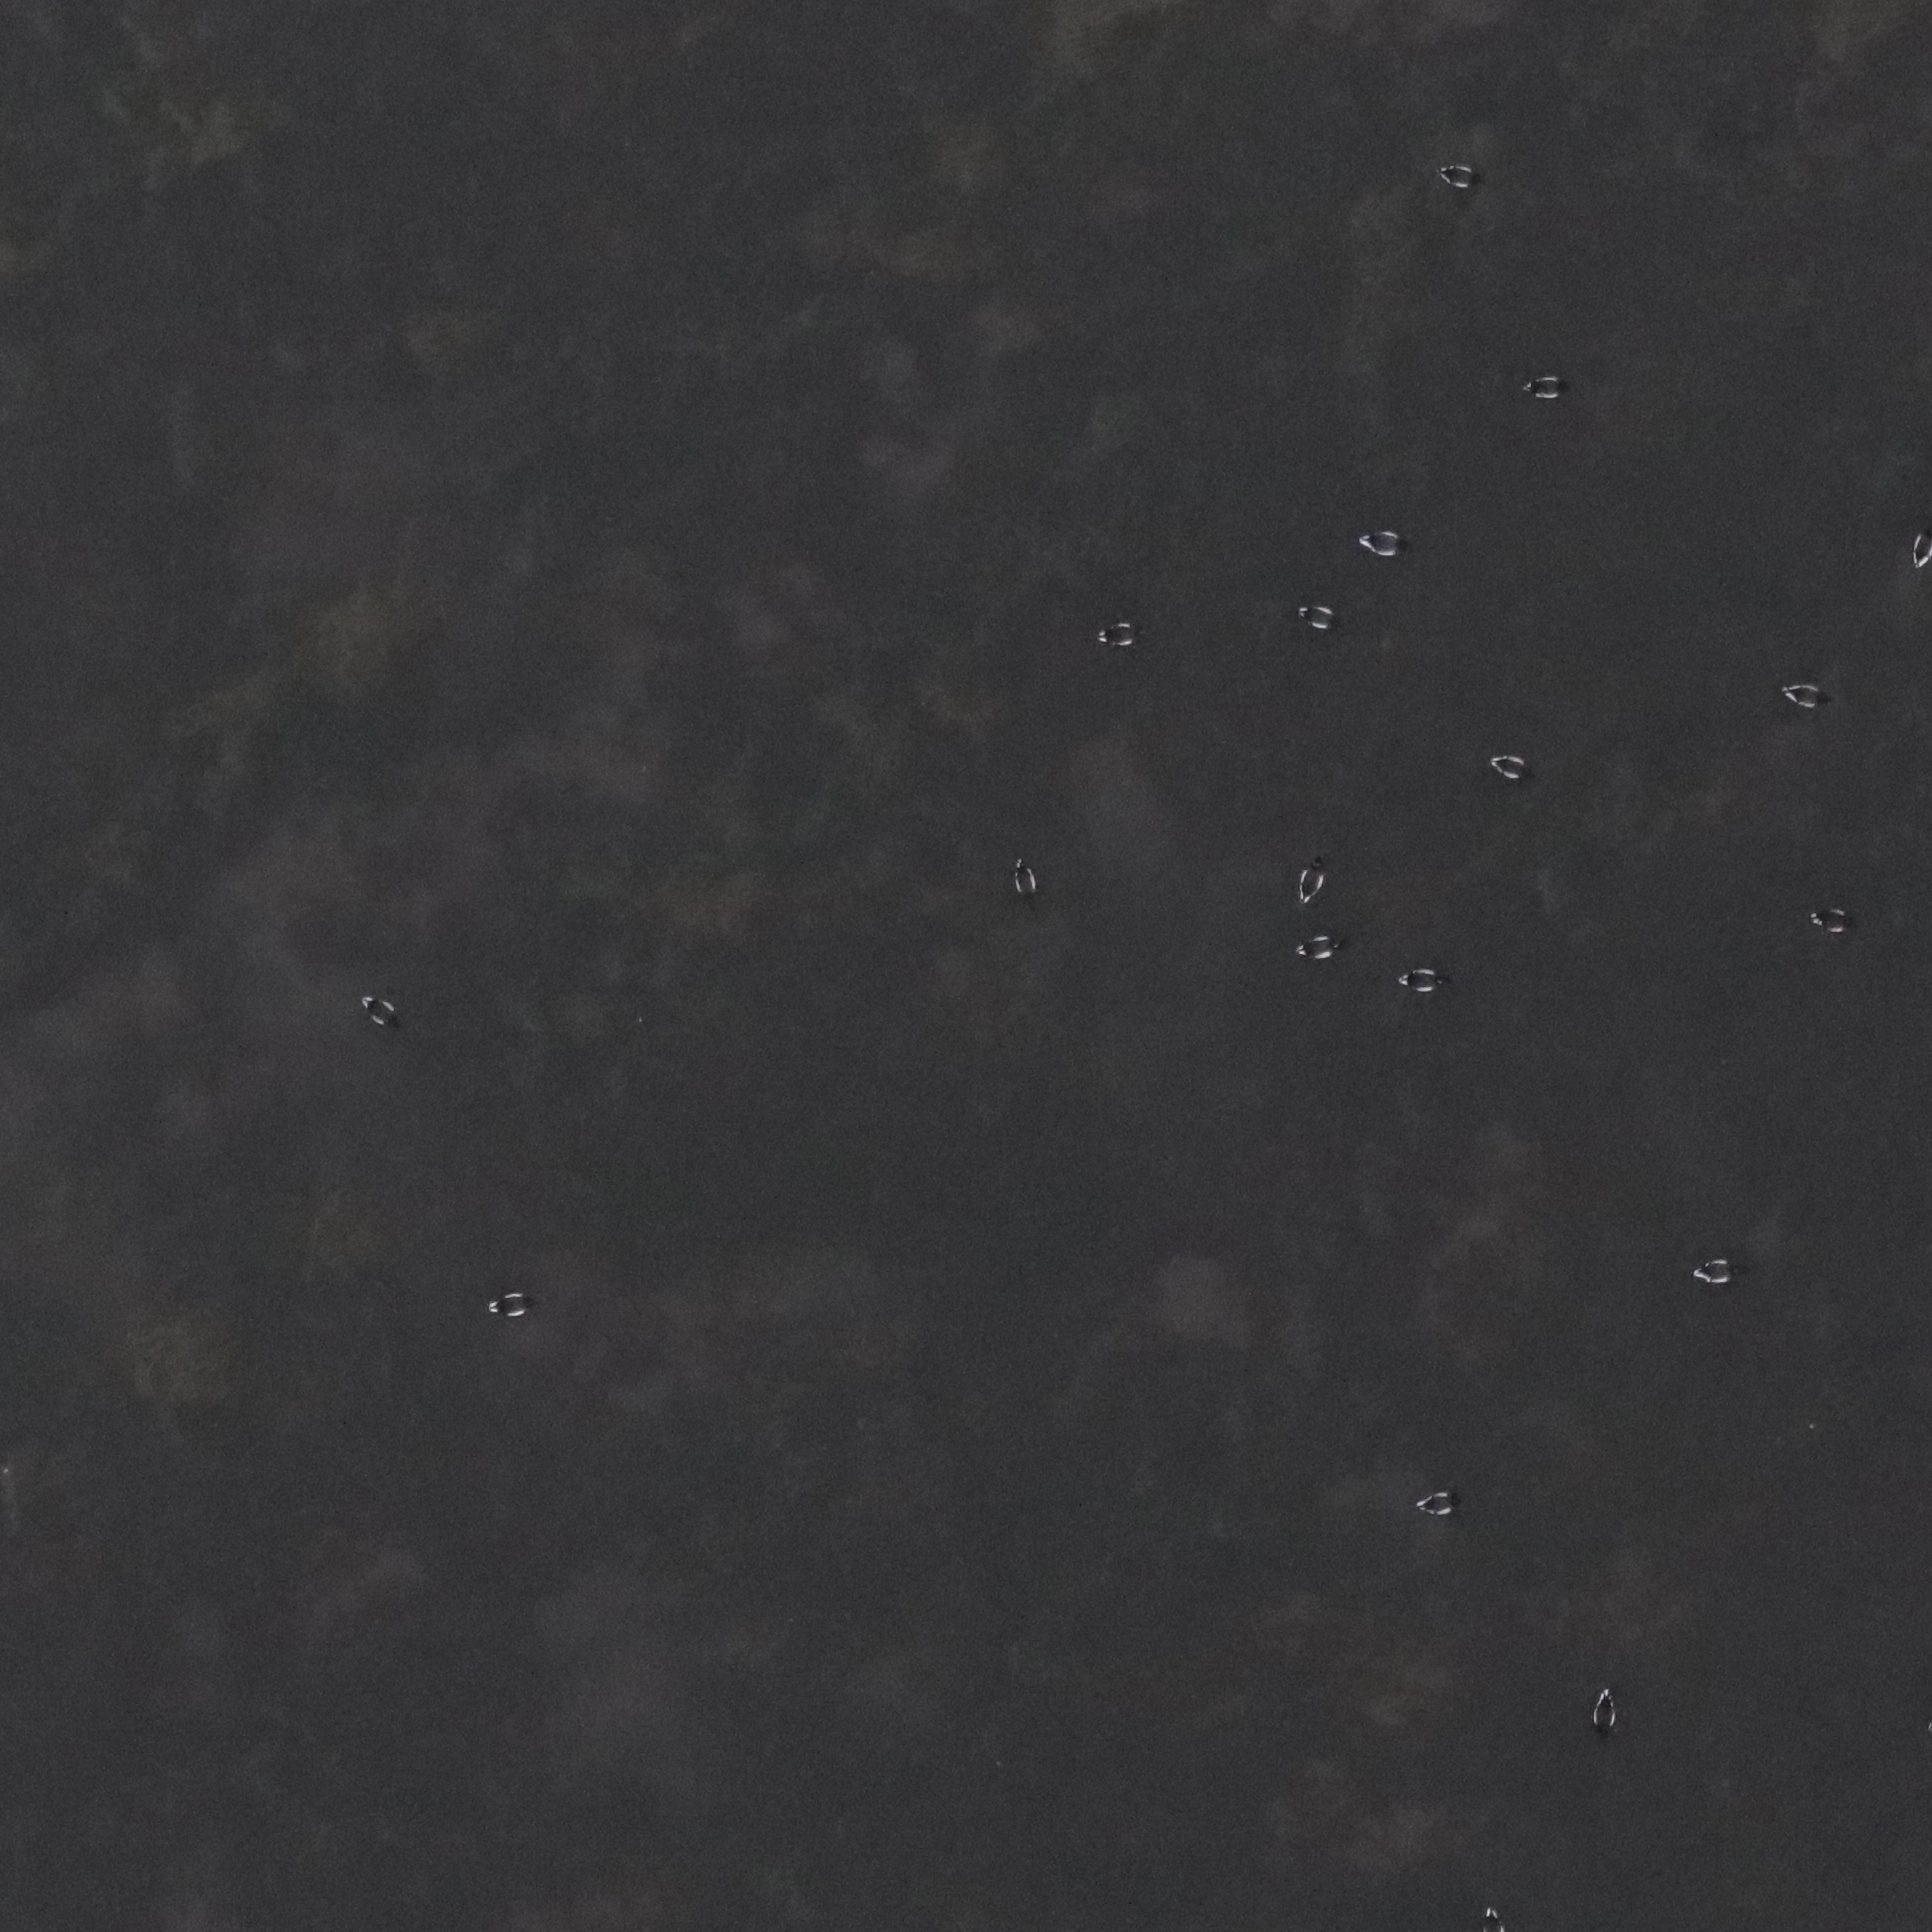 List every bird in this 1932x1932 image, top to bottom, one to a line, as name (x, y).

brant (1461, 176)
brant (1548, 387)
brant (1384, 544)
brant (1925, 547)
brant (1320, 618)
brant (1120, 635)
brant (1807, 696)
brant (1510, 766)
brant (1025, 879)
brant (1311, 881)
brant (1832, 921)
brant (1318, 947)
brant (1423, 980)
brant (381, 1011)
brant (1717, 1271)
brant (513, 1306)
brant (1439, 1505)
brant (1606, 1713)